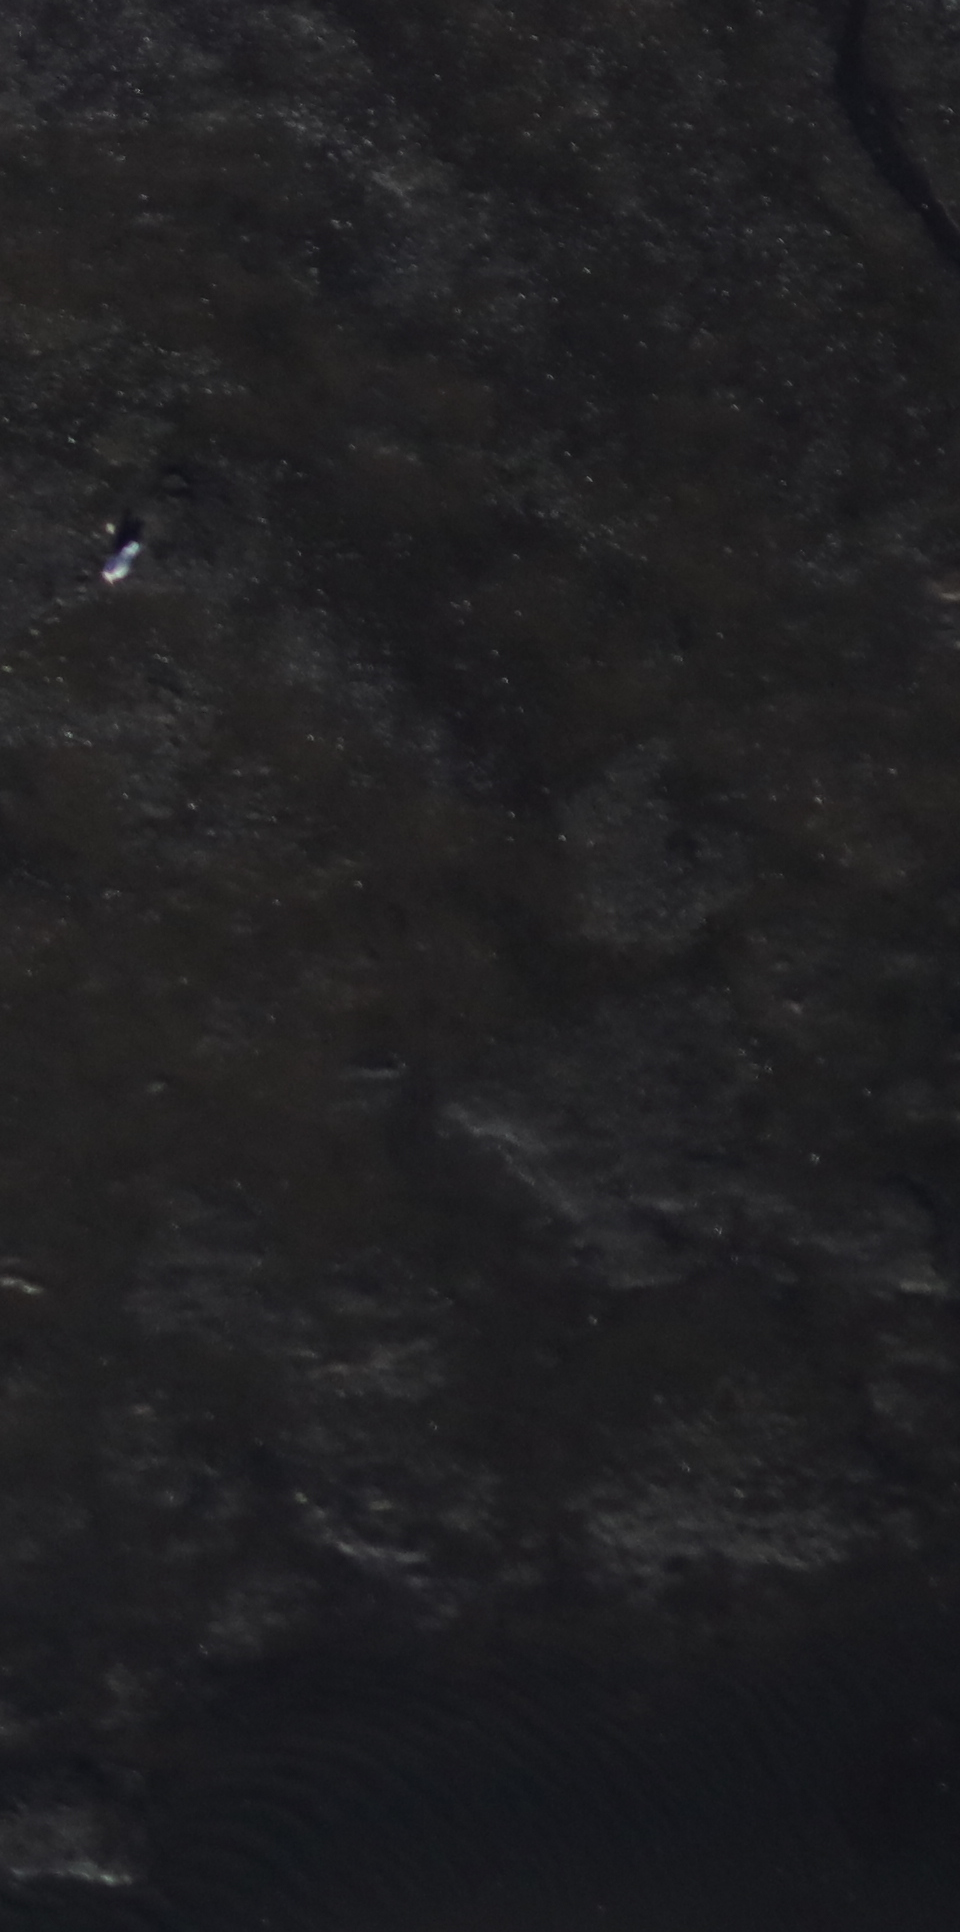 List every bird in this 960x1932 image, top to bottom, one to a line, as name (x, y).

gull (123, 565)